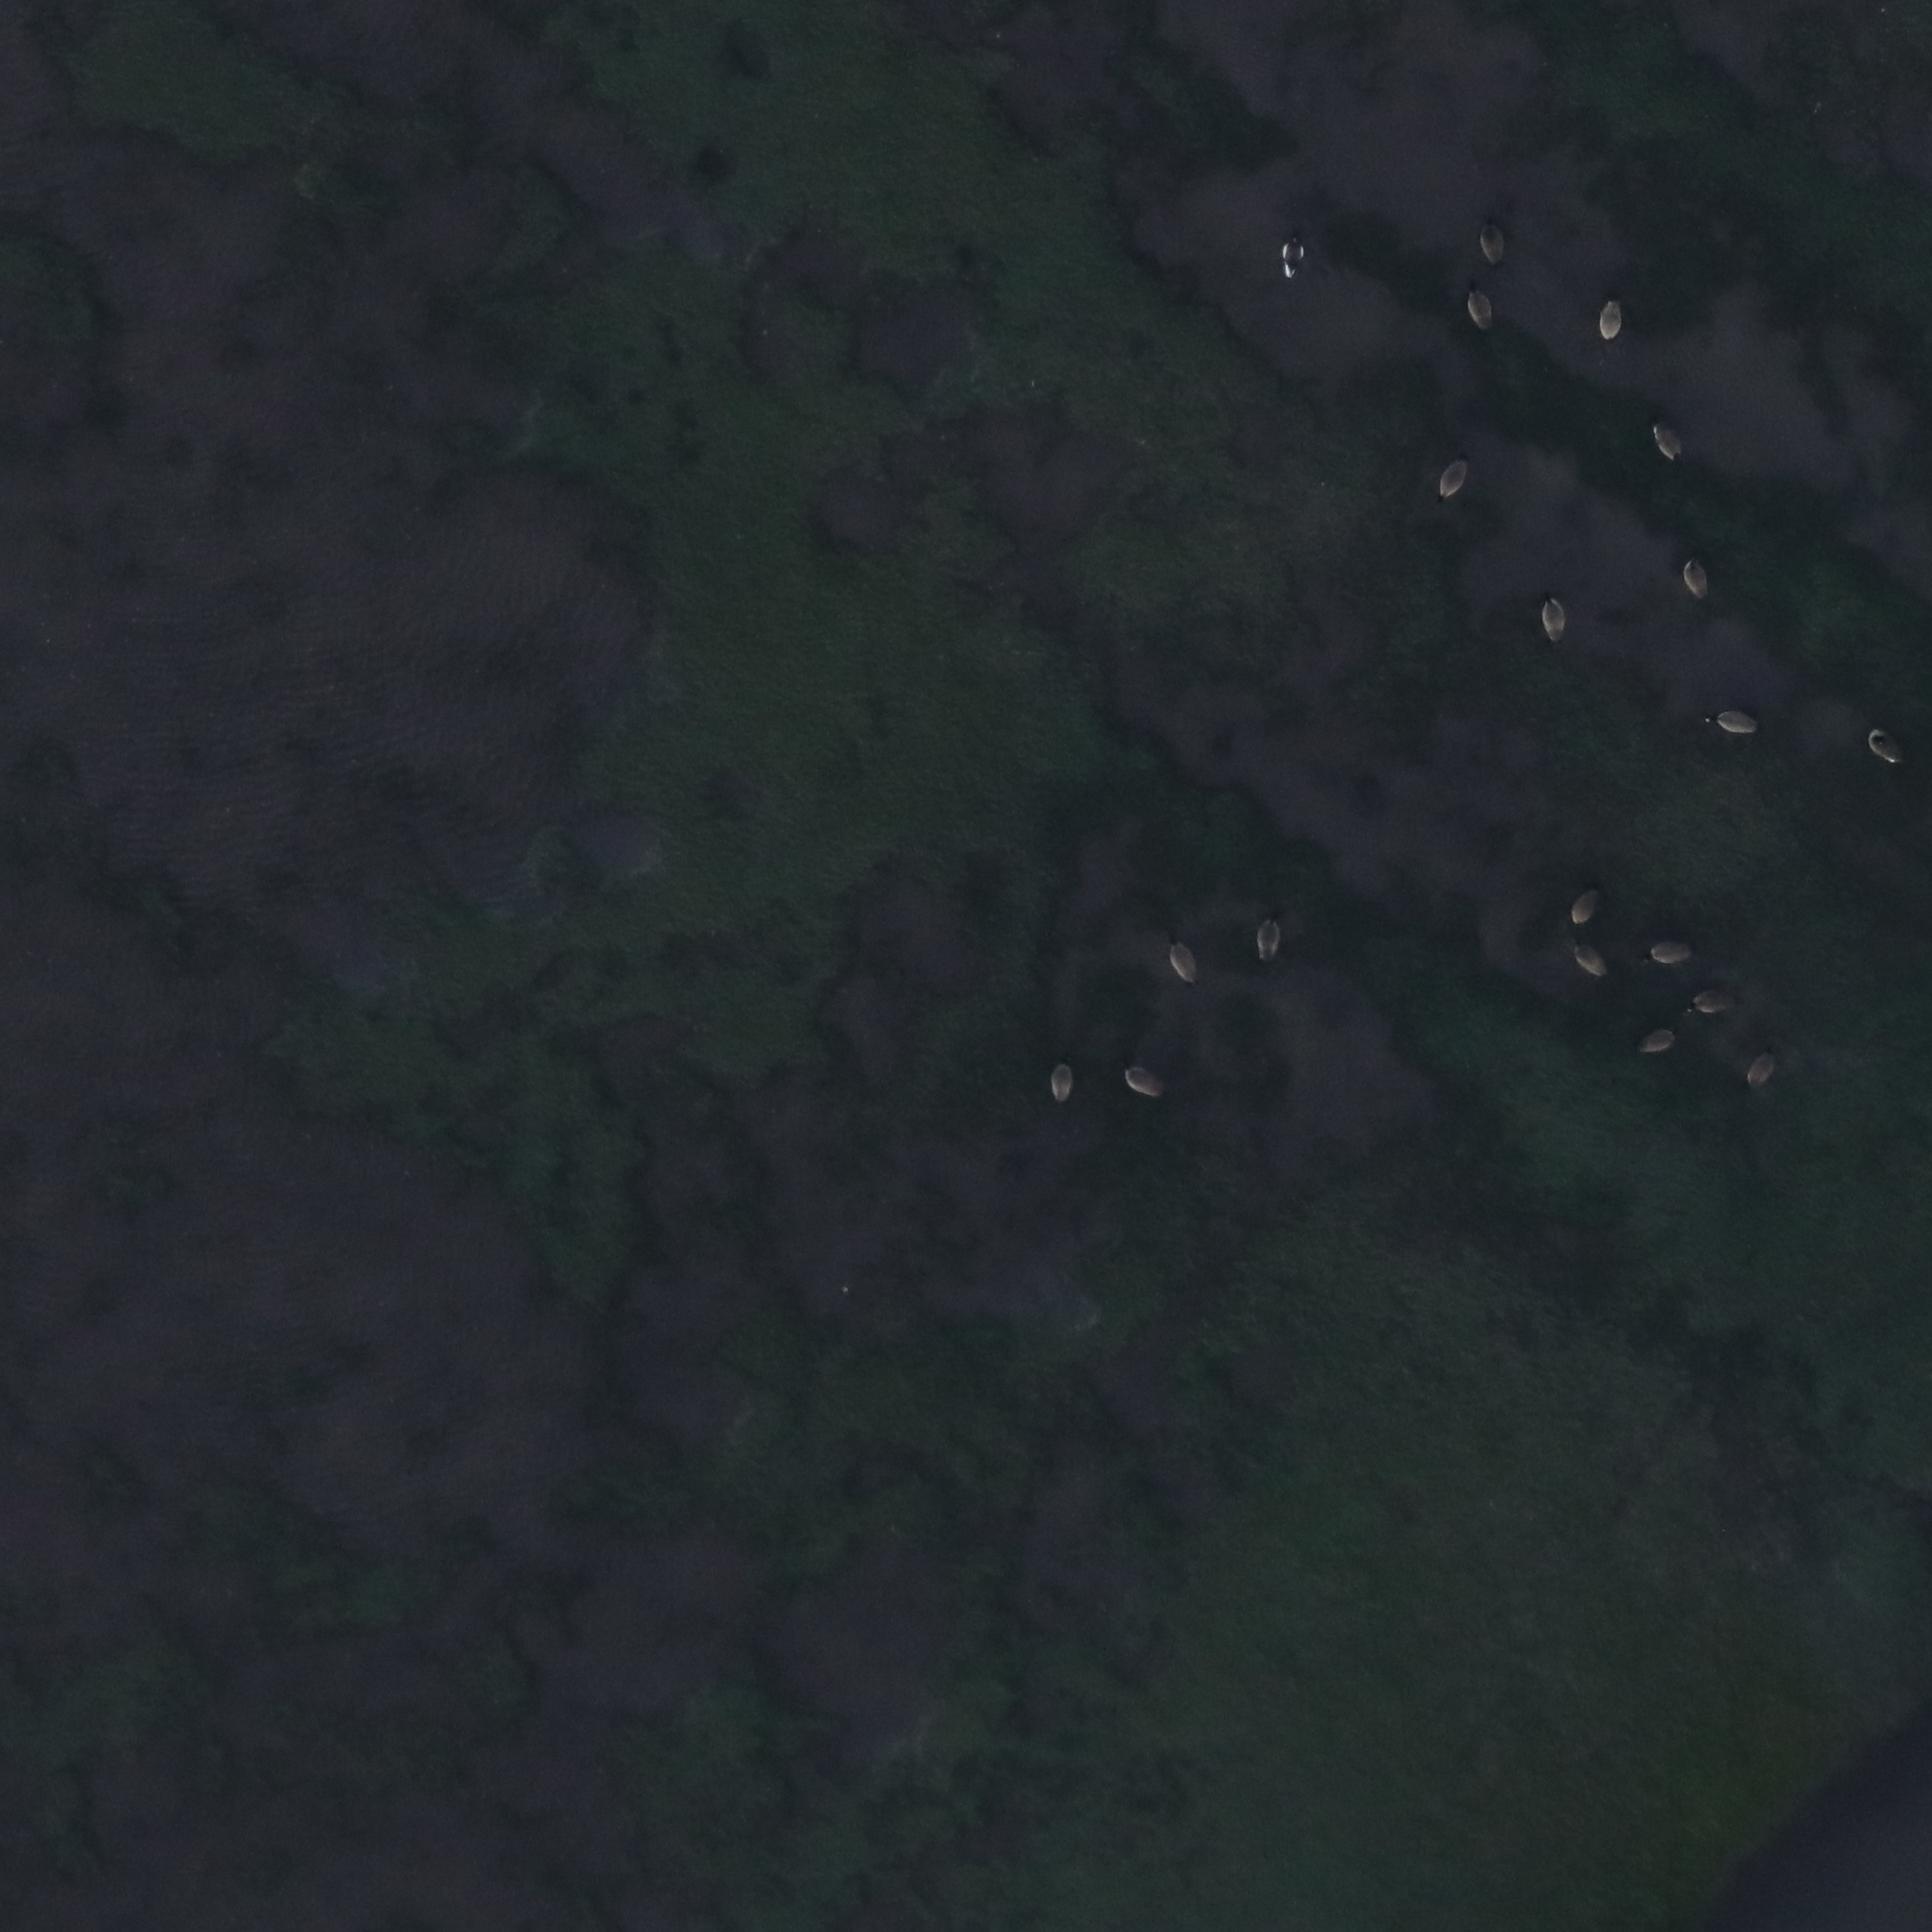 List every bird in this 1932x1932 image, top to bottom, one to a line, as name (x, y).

Canada goose (1493, 245)
brant (1291, 254)
Canada goose (1482, 309)
Canada goose (1611, 323)
Canada goose (1668, 442)
Canada goose (1454, 479)
Canada goose (1696, 581)
Canada goose (1553, 620)
Canada goose (1736, 724)
Canada goose (1886, 744)
Canada goose (1583, 908)
Canada goose (1268, 939)
Canada goose (1669, 954)
Canada goose (1592, 960)
Canada goose (1186, 962)
Canada goose (1711, 1003)
Canada goose (1658, 1042)
Canada goose (1763, 1070)
Canada goose (1144, 1080)
Canada goose (1062, 1081)